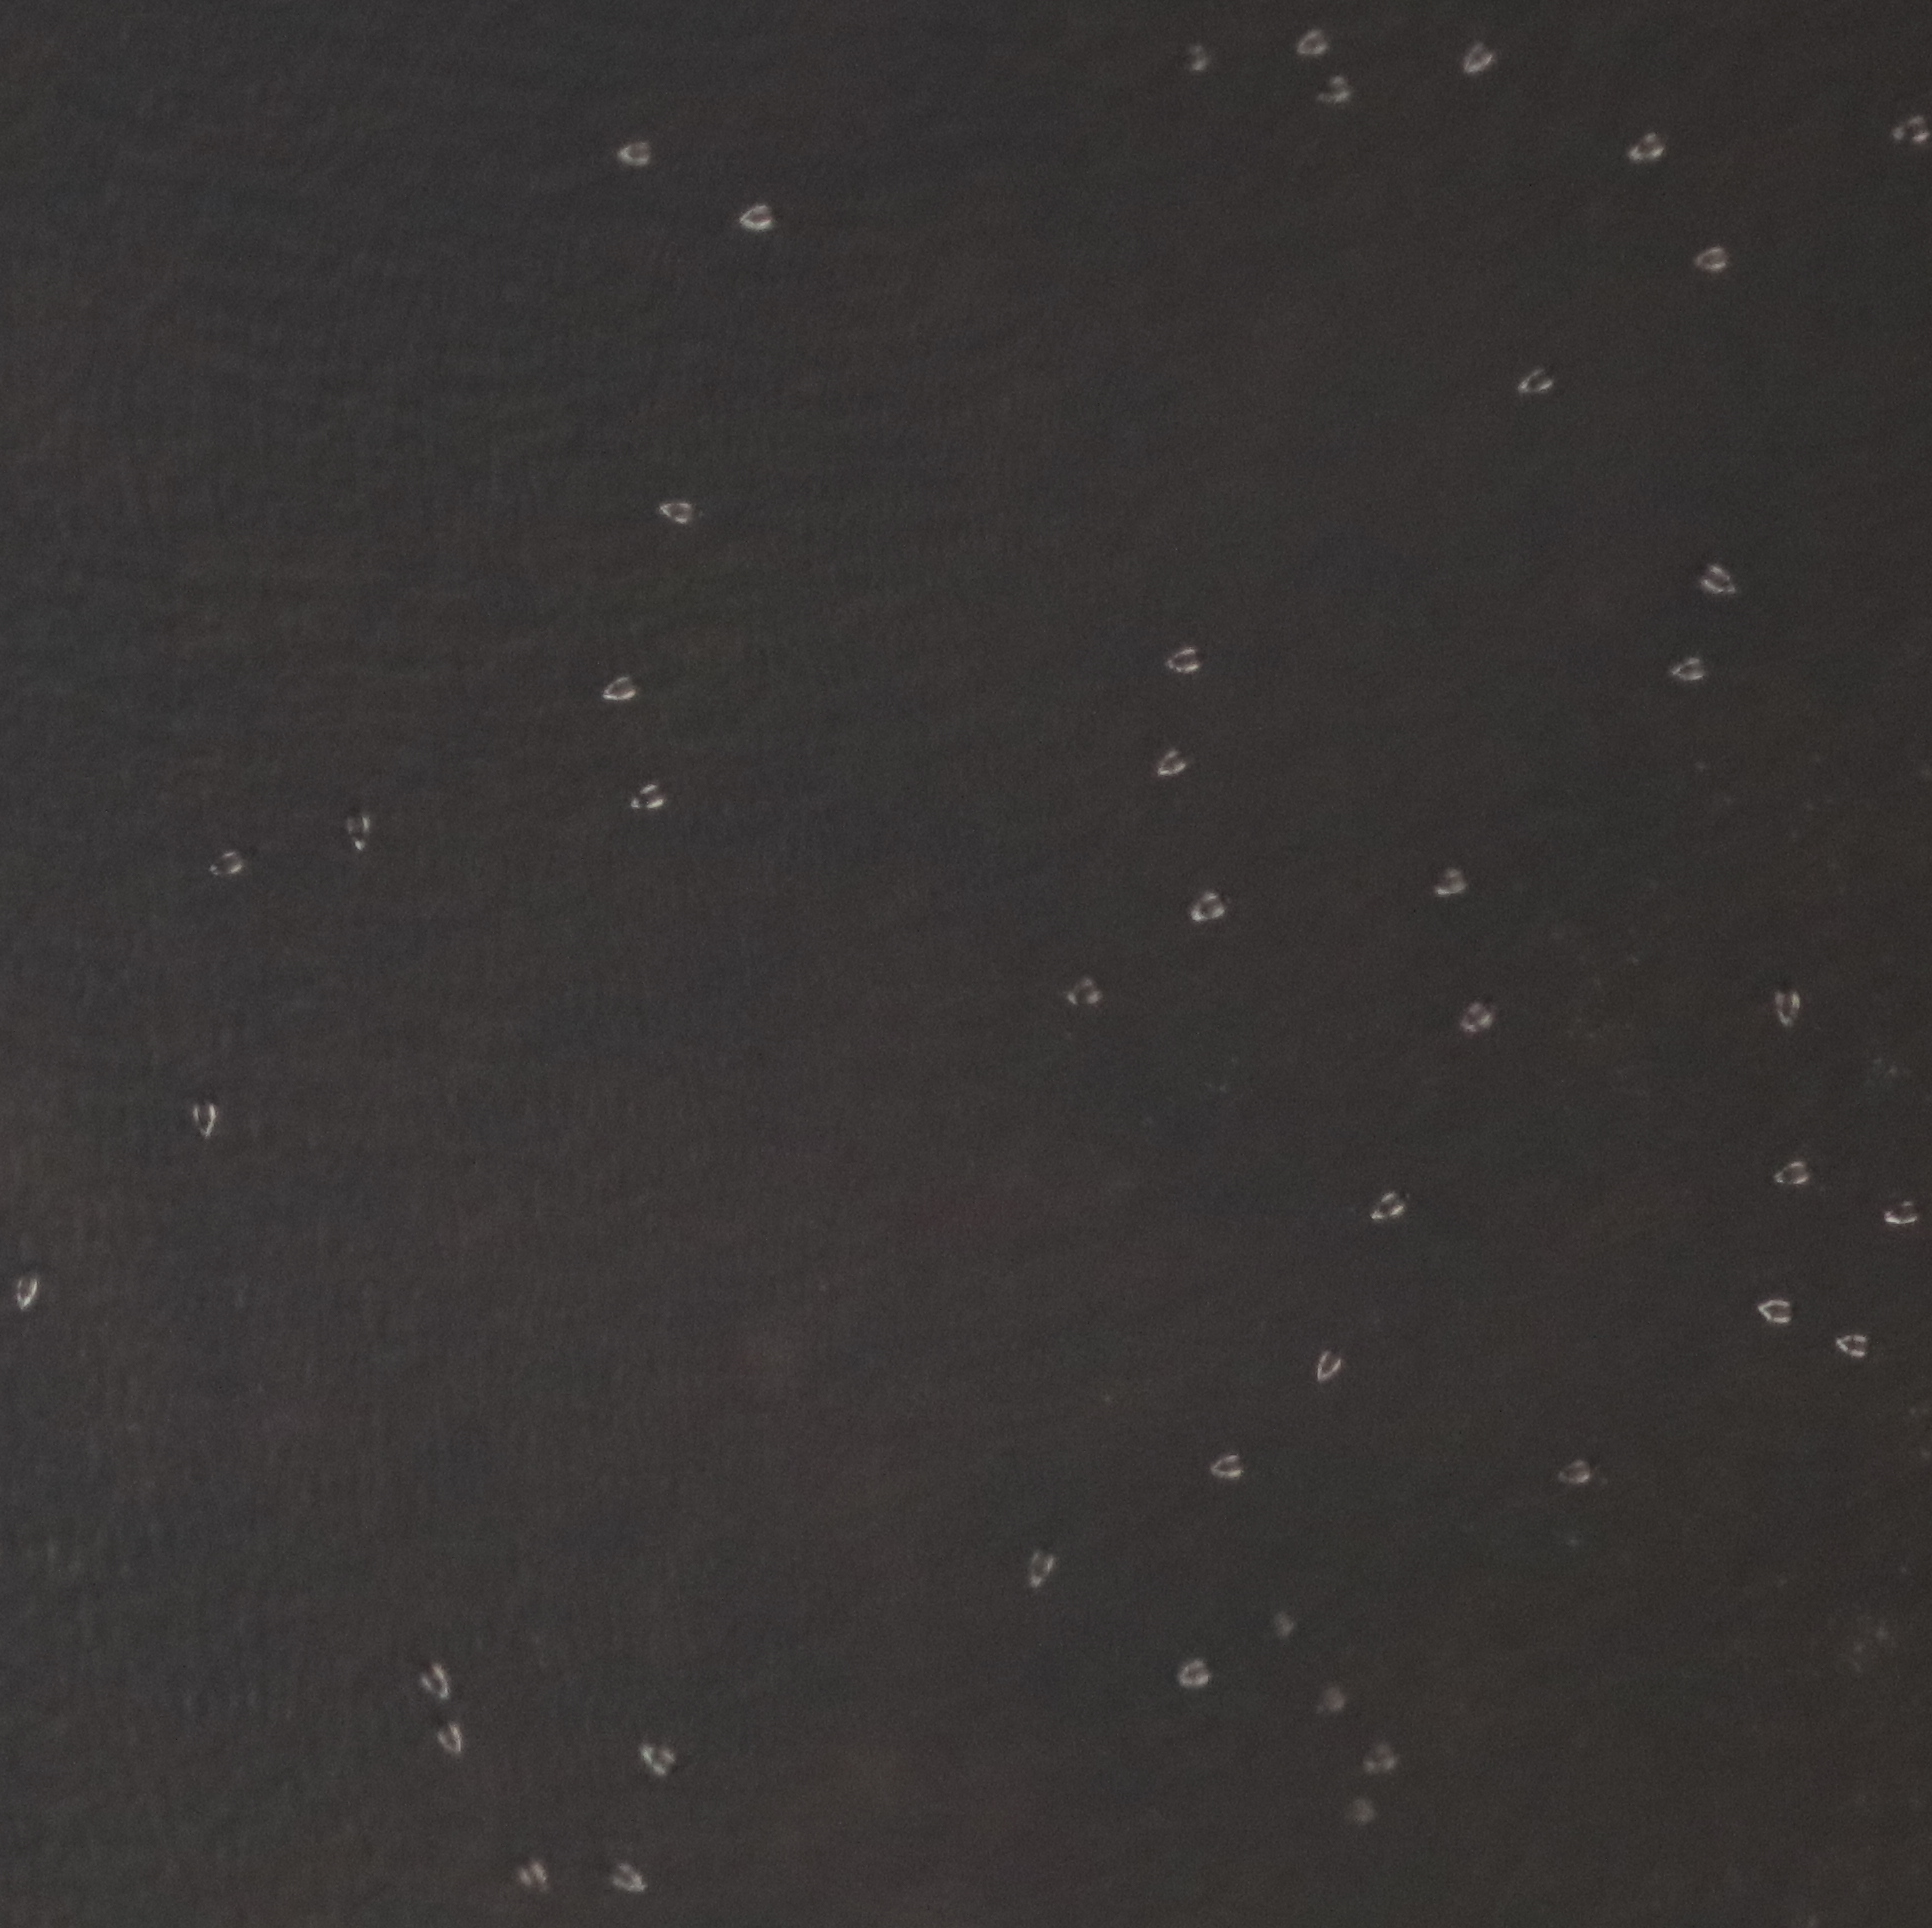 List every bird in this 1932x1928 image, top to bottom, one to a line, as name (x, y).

brant (1317, 42)
brant (1193, 53)
brant (1480, 60)
brant (1335, 90)
brant (1912, 131)
brant (1647, 147)
brant (637, 152)
brant (757, 216)
brant (1714, 261)
brant (1537, 380)
brant (679, 511)
brant (1717, 579)
brant (1185, 662)
brant (1690, 667)
brant (622, 687)
brant (1172, 762)
brant (649, 797)
brant (359, 828)
brant (230, 864)
brant (1449, 882)
brant (1211, 906)
brant (1084, 993)
brant (1787, 1004)
brant (1478, 1016)
brant (203, 1118)
brant (1795, 1173)
brant (1390, 1206)
brant (1901, 1213)
brant (28, 1288)
brant (1777, 1311)
brant (1852, 1346)
brant (1328, 1365)
brant (1229, 1468)
brant (1577, 1476)
brant (1041, 1567)
other bird (1276, 1627)
other bird (1193, 1674)
brant (436, 1681)
other bird (1334, 1702)
brant (451, 1737)
other bird (1376, 1760)
brant (663, 1766)
other bird (1360, 1810)
brant (532, 1875)
brant (626, 1878)